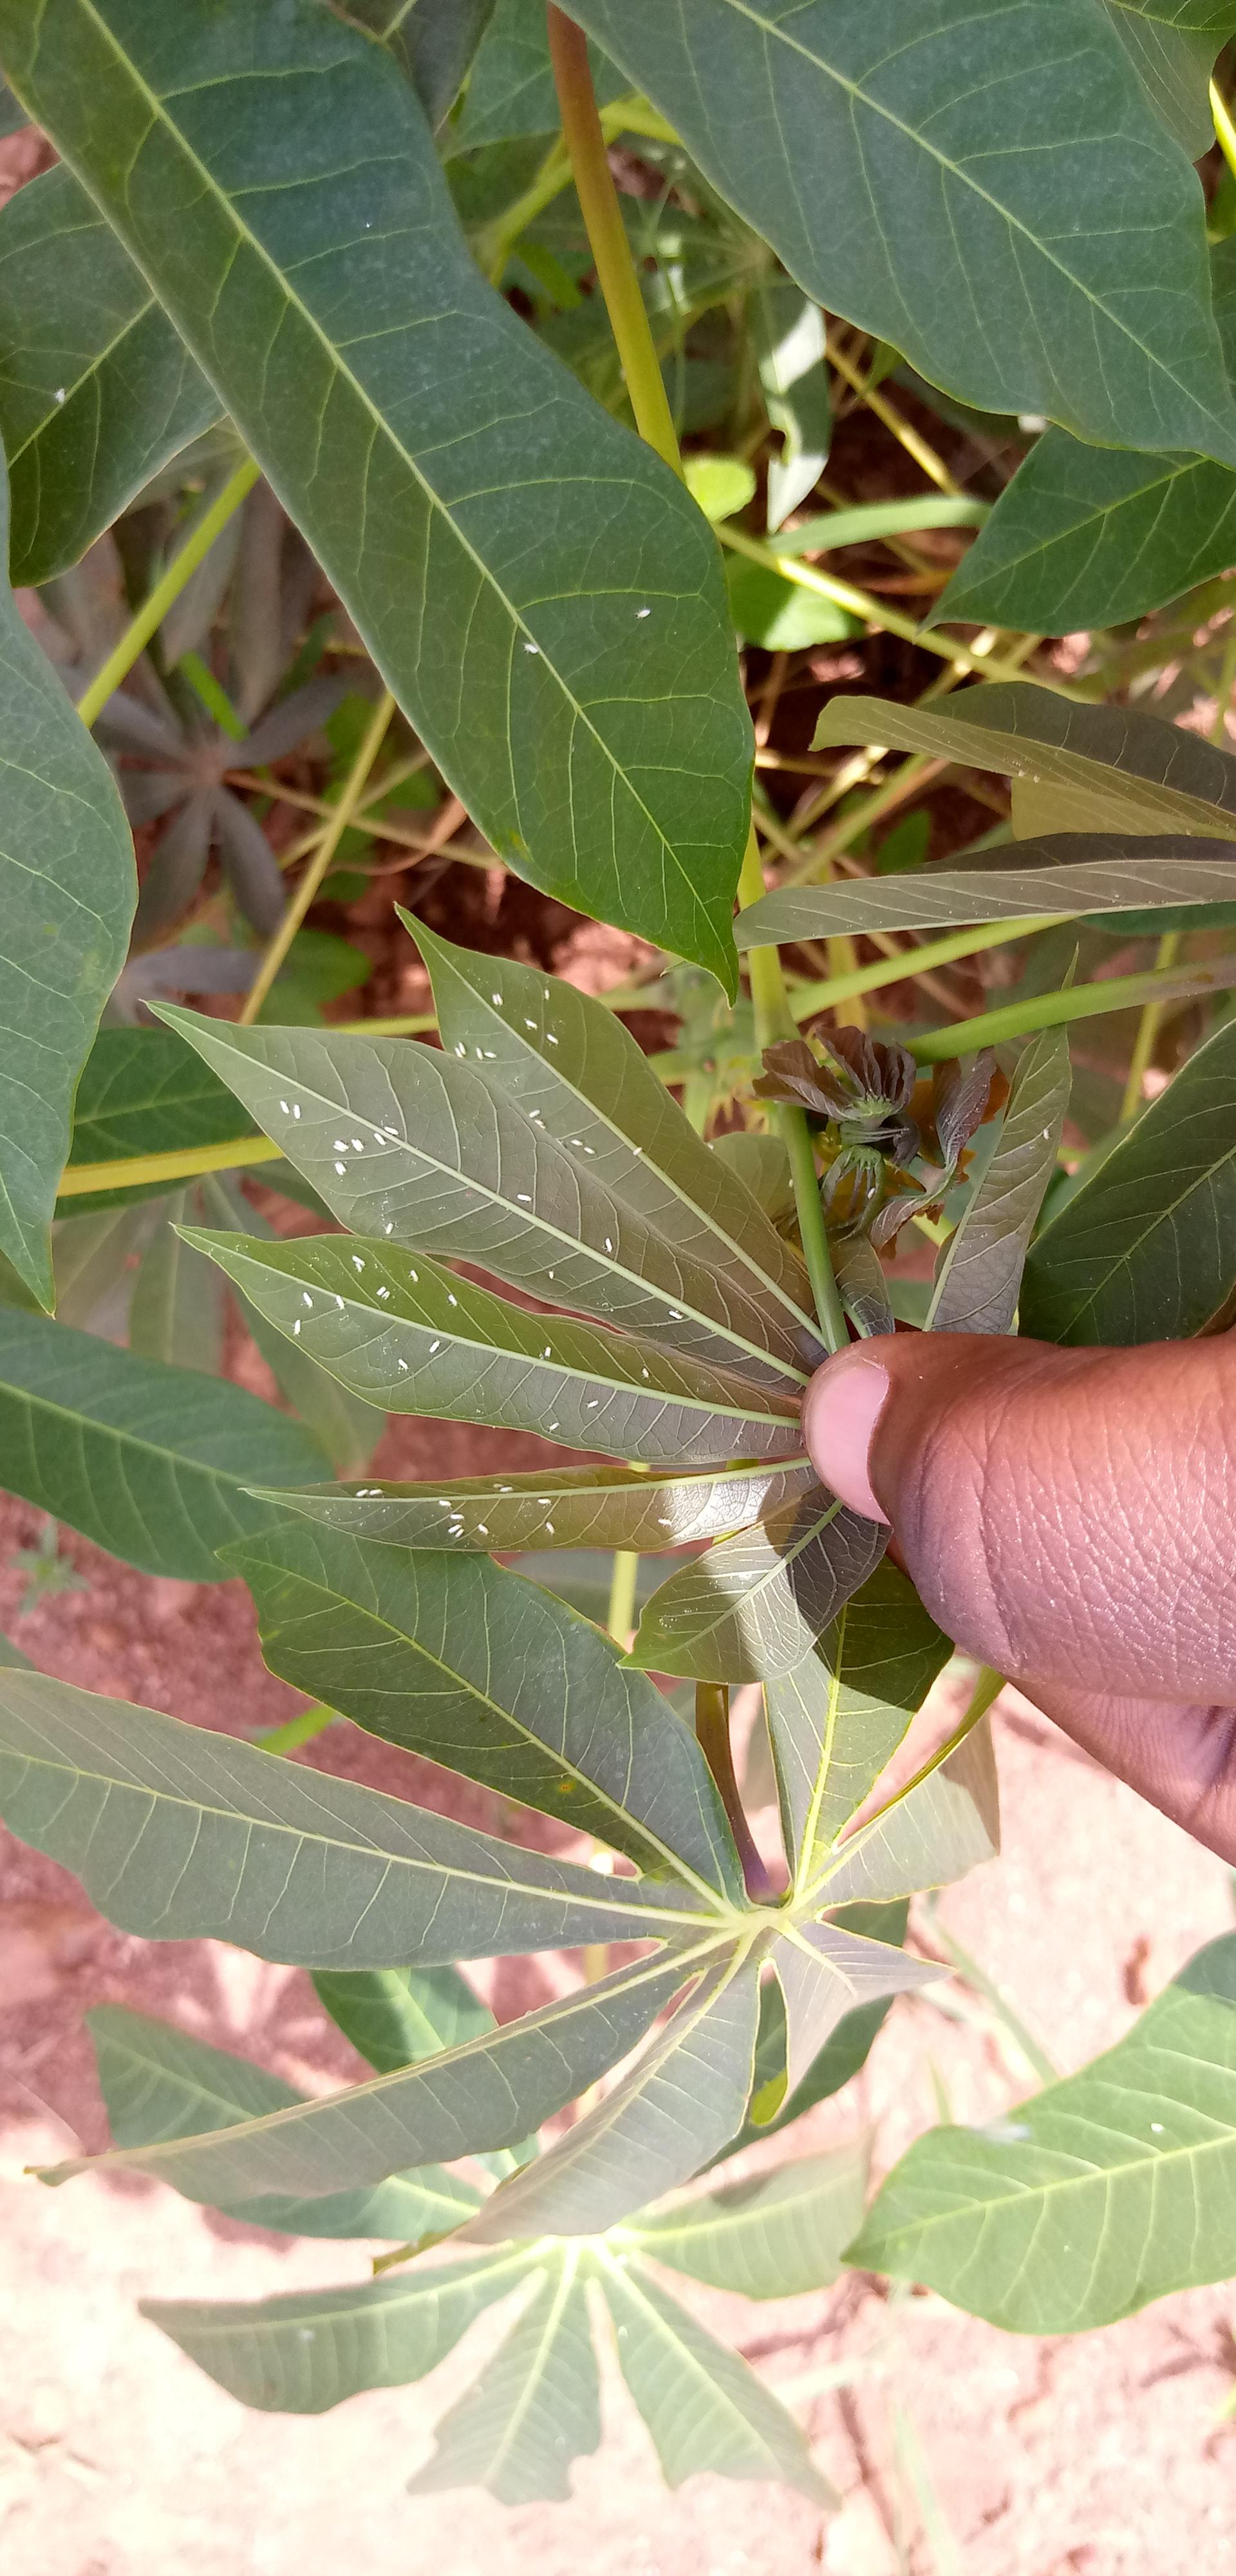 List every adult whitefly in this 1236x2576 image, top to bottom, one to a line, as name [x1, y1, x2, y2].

whitefly [51, 384, 70, 407]
whitefly [633, 604, 654, 623]
whitefly [521, 639, 541, 658]
whitefly [542, 987, 551, 1003]
whitefly [492, 993, 498, 1006]
whitefly [496, 993, 505, 1007]
whitefly [523, 1018, 539, 1032]
whitefly [545, 1032, 561, 1046]
whitefly [458, 1041, 468, 1056]
whitefly [474, 1045, 483, 1062]
whitefly [454, 1046, 463, 1059]
whitefly [483, 1050, 498, 1061]
whitefly [277, 1097, 291, 1115]
whitefly [293, 1102, 303, 1122]
whitefly [528, 1107, 542, 1120]
whitefly [534, 1119, 545, 1126]
whitefly [383, 1124, 401, 1137]
whitefly [1042, 1126, 1053, 1142]
whitefly [371, 1132, 387, 1148]
whitefly [351, 1137, 362, 1153]
whitefly [568, 1138, 585, 1147]
whitefly [333, 1141, 350, 1150]
whitefly [630, 1142, 644, 1157]
whitefly [332, 1144, 347, 1153]
whitefly [582, 1145, 599, 1157]
whitefly [339, 1162, 348, 1173]
whitefly [333, 1162, 344, 1177]
whitefly [787, 1176, 796, 1188]
whitefly [866, 1186, 876, 1199]
whitefly [513, 1191, 536, 1206]
whitefly [382, 1219, 398, 1236]
whitefly [602, 1233, 615, 1255]
whitefly [351, 1255, 367, 1266]
whitefly [353, 1261, 364, 1274]
whitefly [406, 1268, 420, 1285]
whitefly [548, 1268, 558, 1282]
whitefly [375, 1284, 388, 1296]
whitefly [302, 1290, 317, 1311]
whitefly [381, 1290, 391, 1302]
whitefly [445, 1293, 462, 1309]
whitefly [334, 1293, 346, 1312]
whitefly [666, 1308, 686, 1321]
whitefly [291, 1316, 306, 1336]
whitefly [426, 1338, 445, 1353]
whitefly [541, 1343, 553, 1359]
whitefly [395, 1356, 411, 1372]
whitefly [641, 1366, 651, 1380]
whitefly [585, 1397, 600, 1410]
whitefly [547, 1419, 563, 1434]
whitefly [492, 1481, 505, 1489]
whitefly [499, 1484, 514, 1493]
whitefly [370, 1487, 386, 1498]
whitefly [355, 1488, 369, 1500]
whitefly [536, 1496, 552, 1506]
whitefly [437, 1499, 453, 1508]
whitefly [449, 1511, 467, 1521]
whitefly [655, 1515, 674, 1528]
whitefly [544, 1520, 556, 1536]
whitefly [476, 1522, 492, 1537]
whitefly [446, 1524, 463, 1535]
whitefly [454, 1527, 465, 1539]